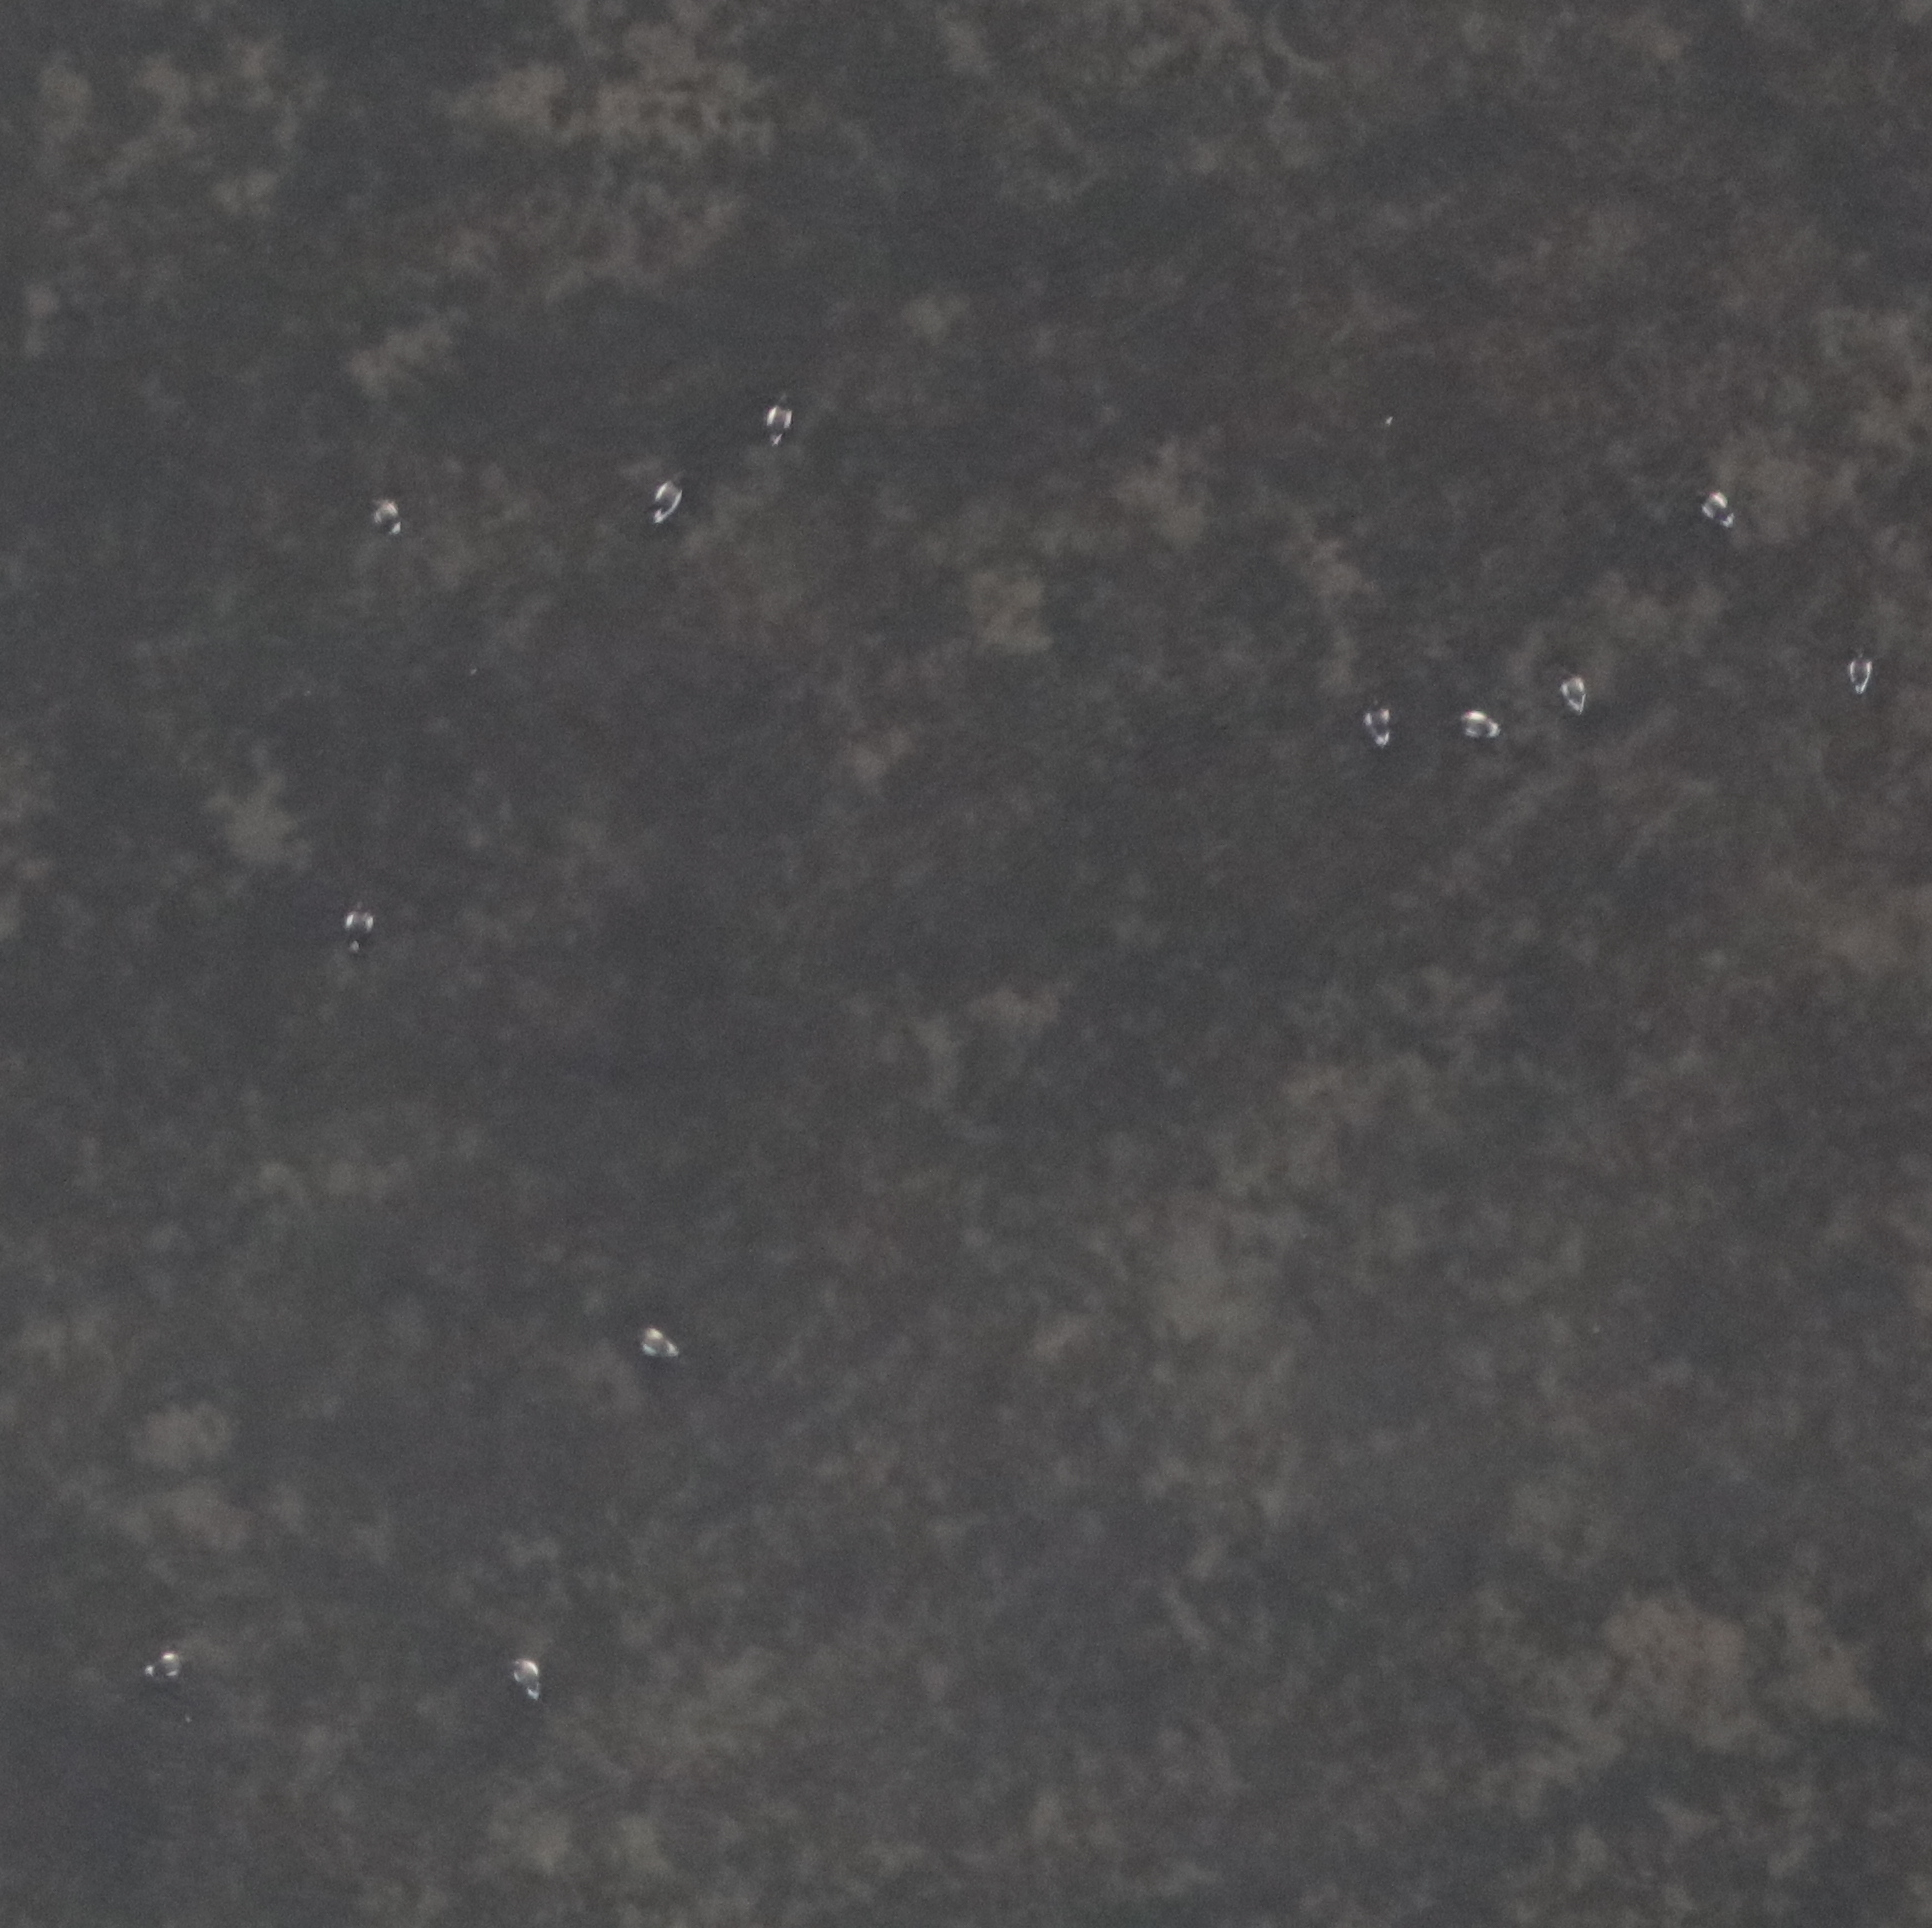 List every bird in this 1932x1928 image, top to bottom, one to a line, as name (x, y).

brant (779, 421)
brant (668, 499)
brant (1717, 508)
brant (387, 518)
brant (1861, 670)
brant (1574, 692)
brant (1378, 723)
brant (1478, 726)
brant (358, 926)
brant (657, 1342)
brant (168, 1664)
brant (528, 1674)